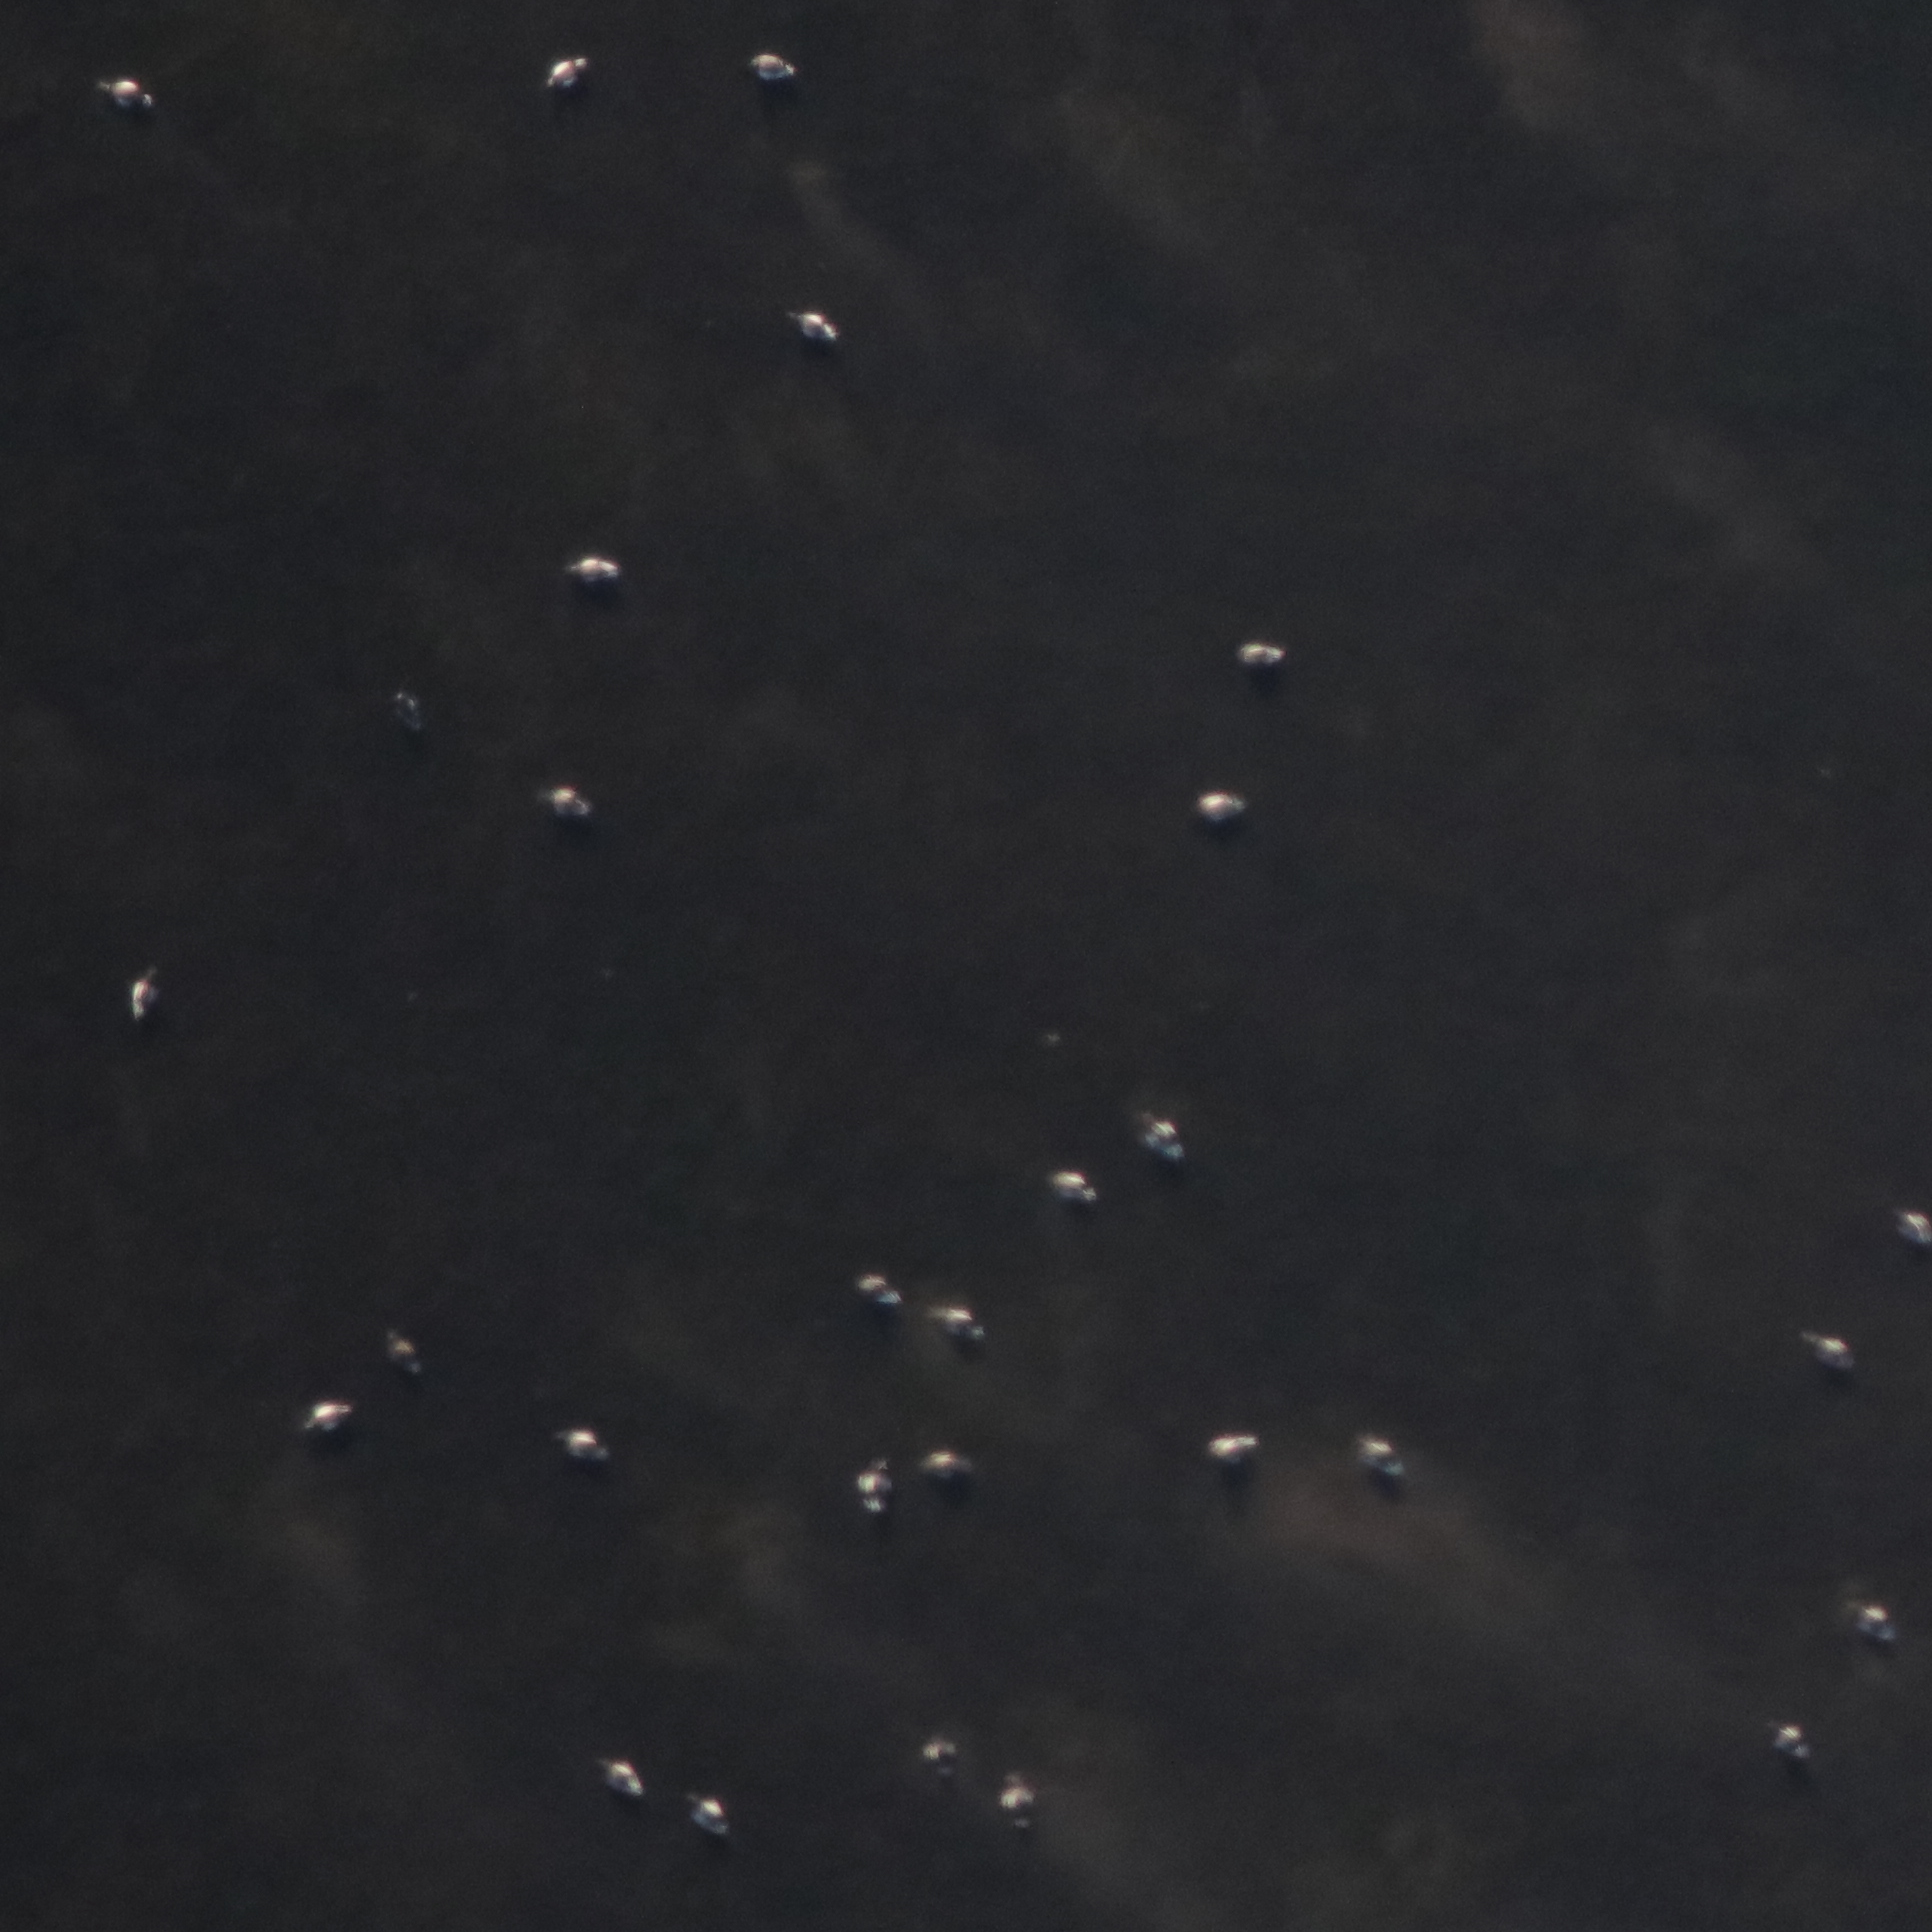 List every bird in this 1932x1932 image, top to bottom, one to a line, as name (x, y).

brant (772, 68)
brant (567, 74)
brant (127, 95)
brant (814, 329)
other bird (588, 571)
other bird (1265, 649)
brant (410, 718)
brant (568, 804)
brant (1220, 810)
brant (144, 997)
brant (1163, 1137)
brant (1071, 1186)
brant (1918, 1233)
brant (878, 1293)
brant (958, 1323)
brant (1825, 1355)
brant (406, 1357)
brant (330, 1416)
other bird (1235, 1445)
brant (582, 1448)
brant (948, 1454)
brant (1377, 1455)
brant (876, 1483)
brant (1877, 1620)
brant (1791, 1742)
brant (947, 1753)
brant (624, 1780)
brant (1017, 1787)
brant (717, 1824)